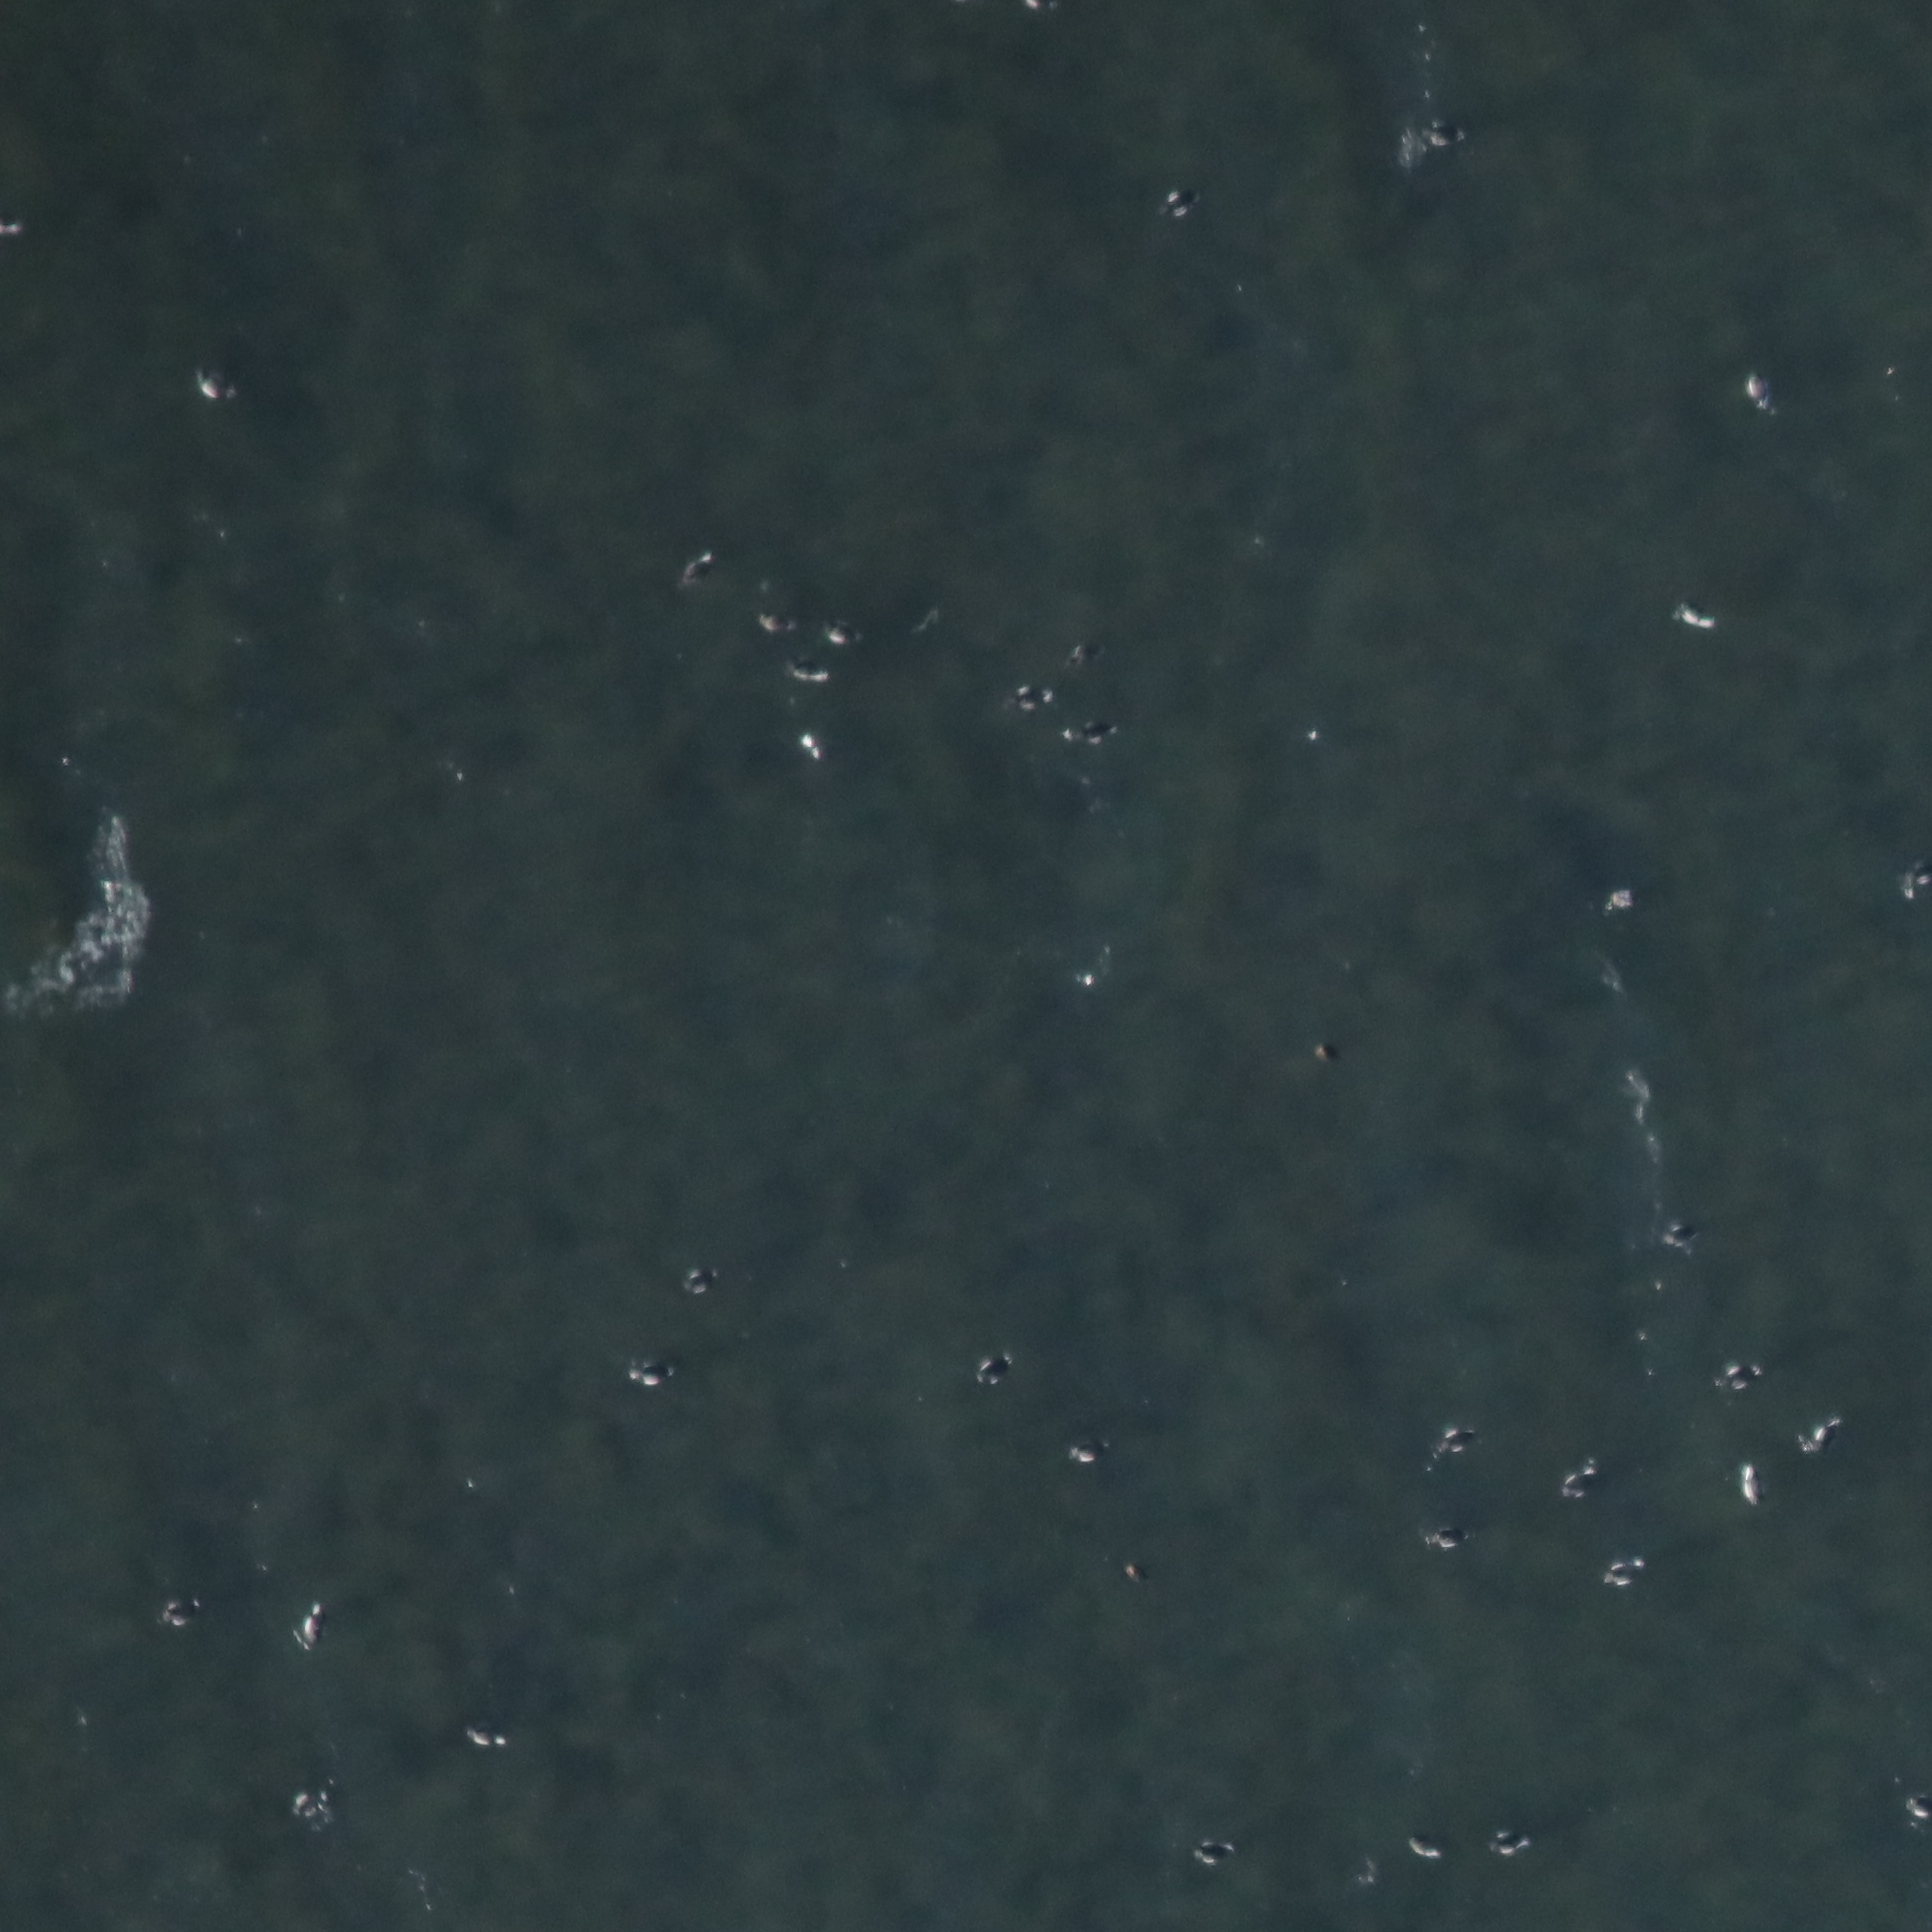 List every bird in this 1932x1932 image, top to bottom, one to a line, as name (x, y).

brant (1441, 132)
brant (1178, 204)
brant (215, 386)
brant (1759, 390)
brant (698, 572)
brant (1695, 614)
brant (774, 619)
brant (846, 637)
brant (1086, 648)
brant (817, 670)
brant (1032, 699)
brant (1095, 729)
brant (1927, 870)
other bird (1327, 1051)
brant (1680, 1233)
brant (700, 1283)
brant (653, 1374)
brant (1740, 1375)
brant (989, 1376)
brant (1822, 1440)
brant (1457, 1444)
brant (1092, 1451)
brant (1751, 1483)
brant (1576, 1490)
brant (1452, 1535)
other bird (1134, 1570)
brant (1621, 1572)
brant (181, 1612)
brant (311, 1627)
brant (484, 1735)
brant (313, 1803)
brant (1921, 1803)
brant (1424, 1845)
brant (1506, 1845)
brant (1212, 1850)